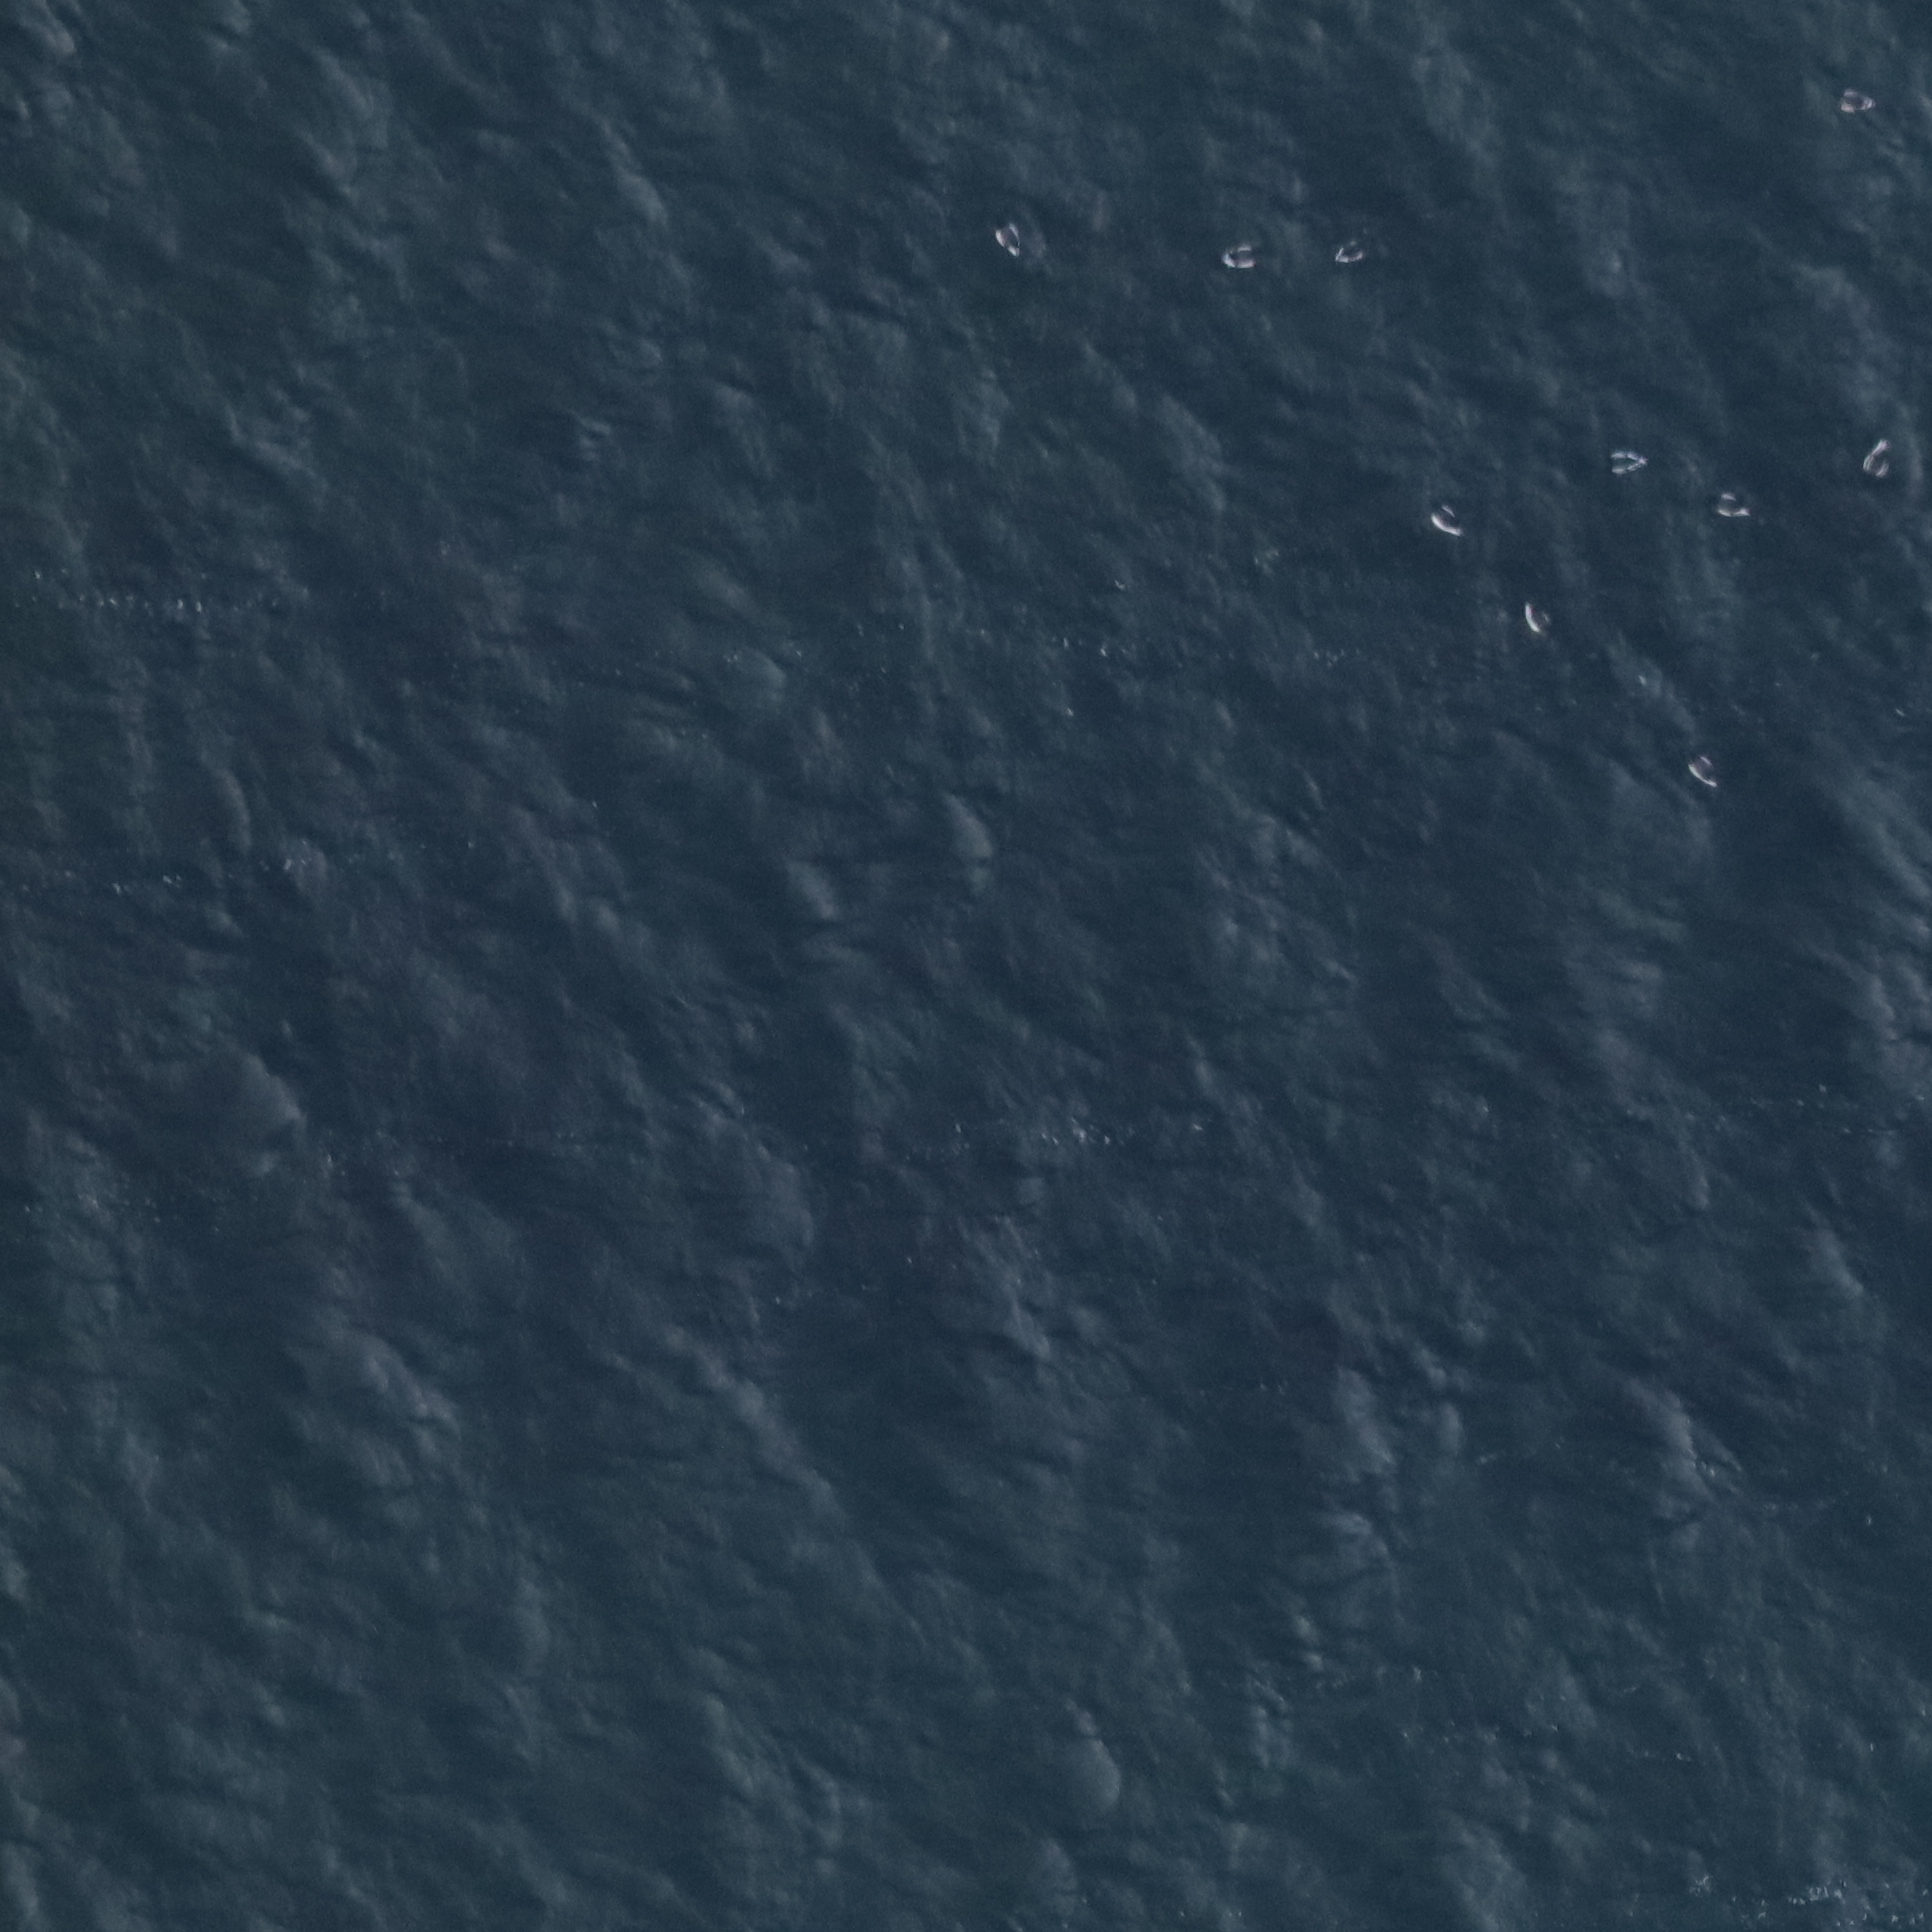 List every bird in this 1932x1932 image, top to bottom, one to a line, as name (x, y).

brant (1851, 104)
brant (1009, 240)
brant (1354, 252)
brant (1243, 255)
brant (1627, 465)
brant (1874, 465)
brant (1729, 507)
brant (1446, 517)
brant (1540, 619)
brant (1702, 769)